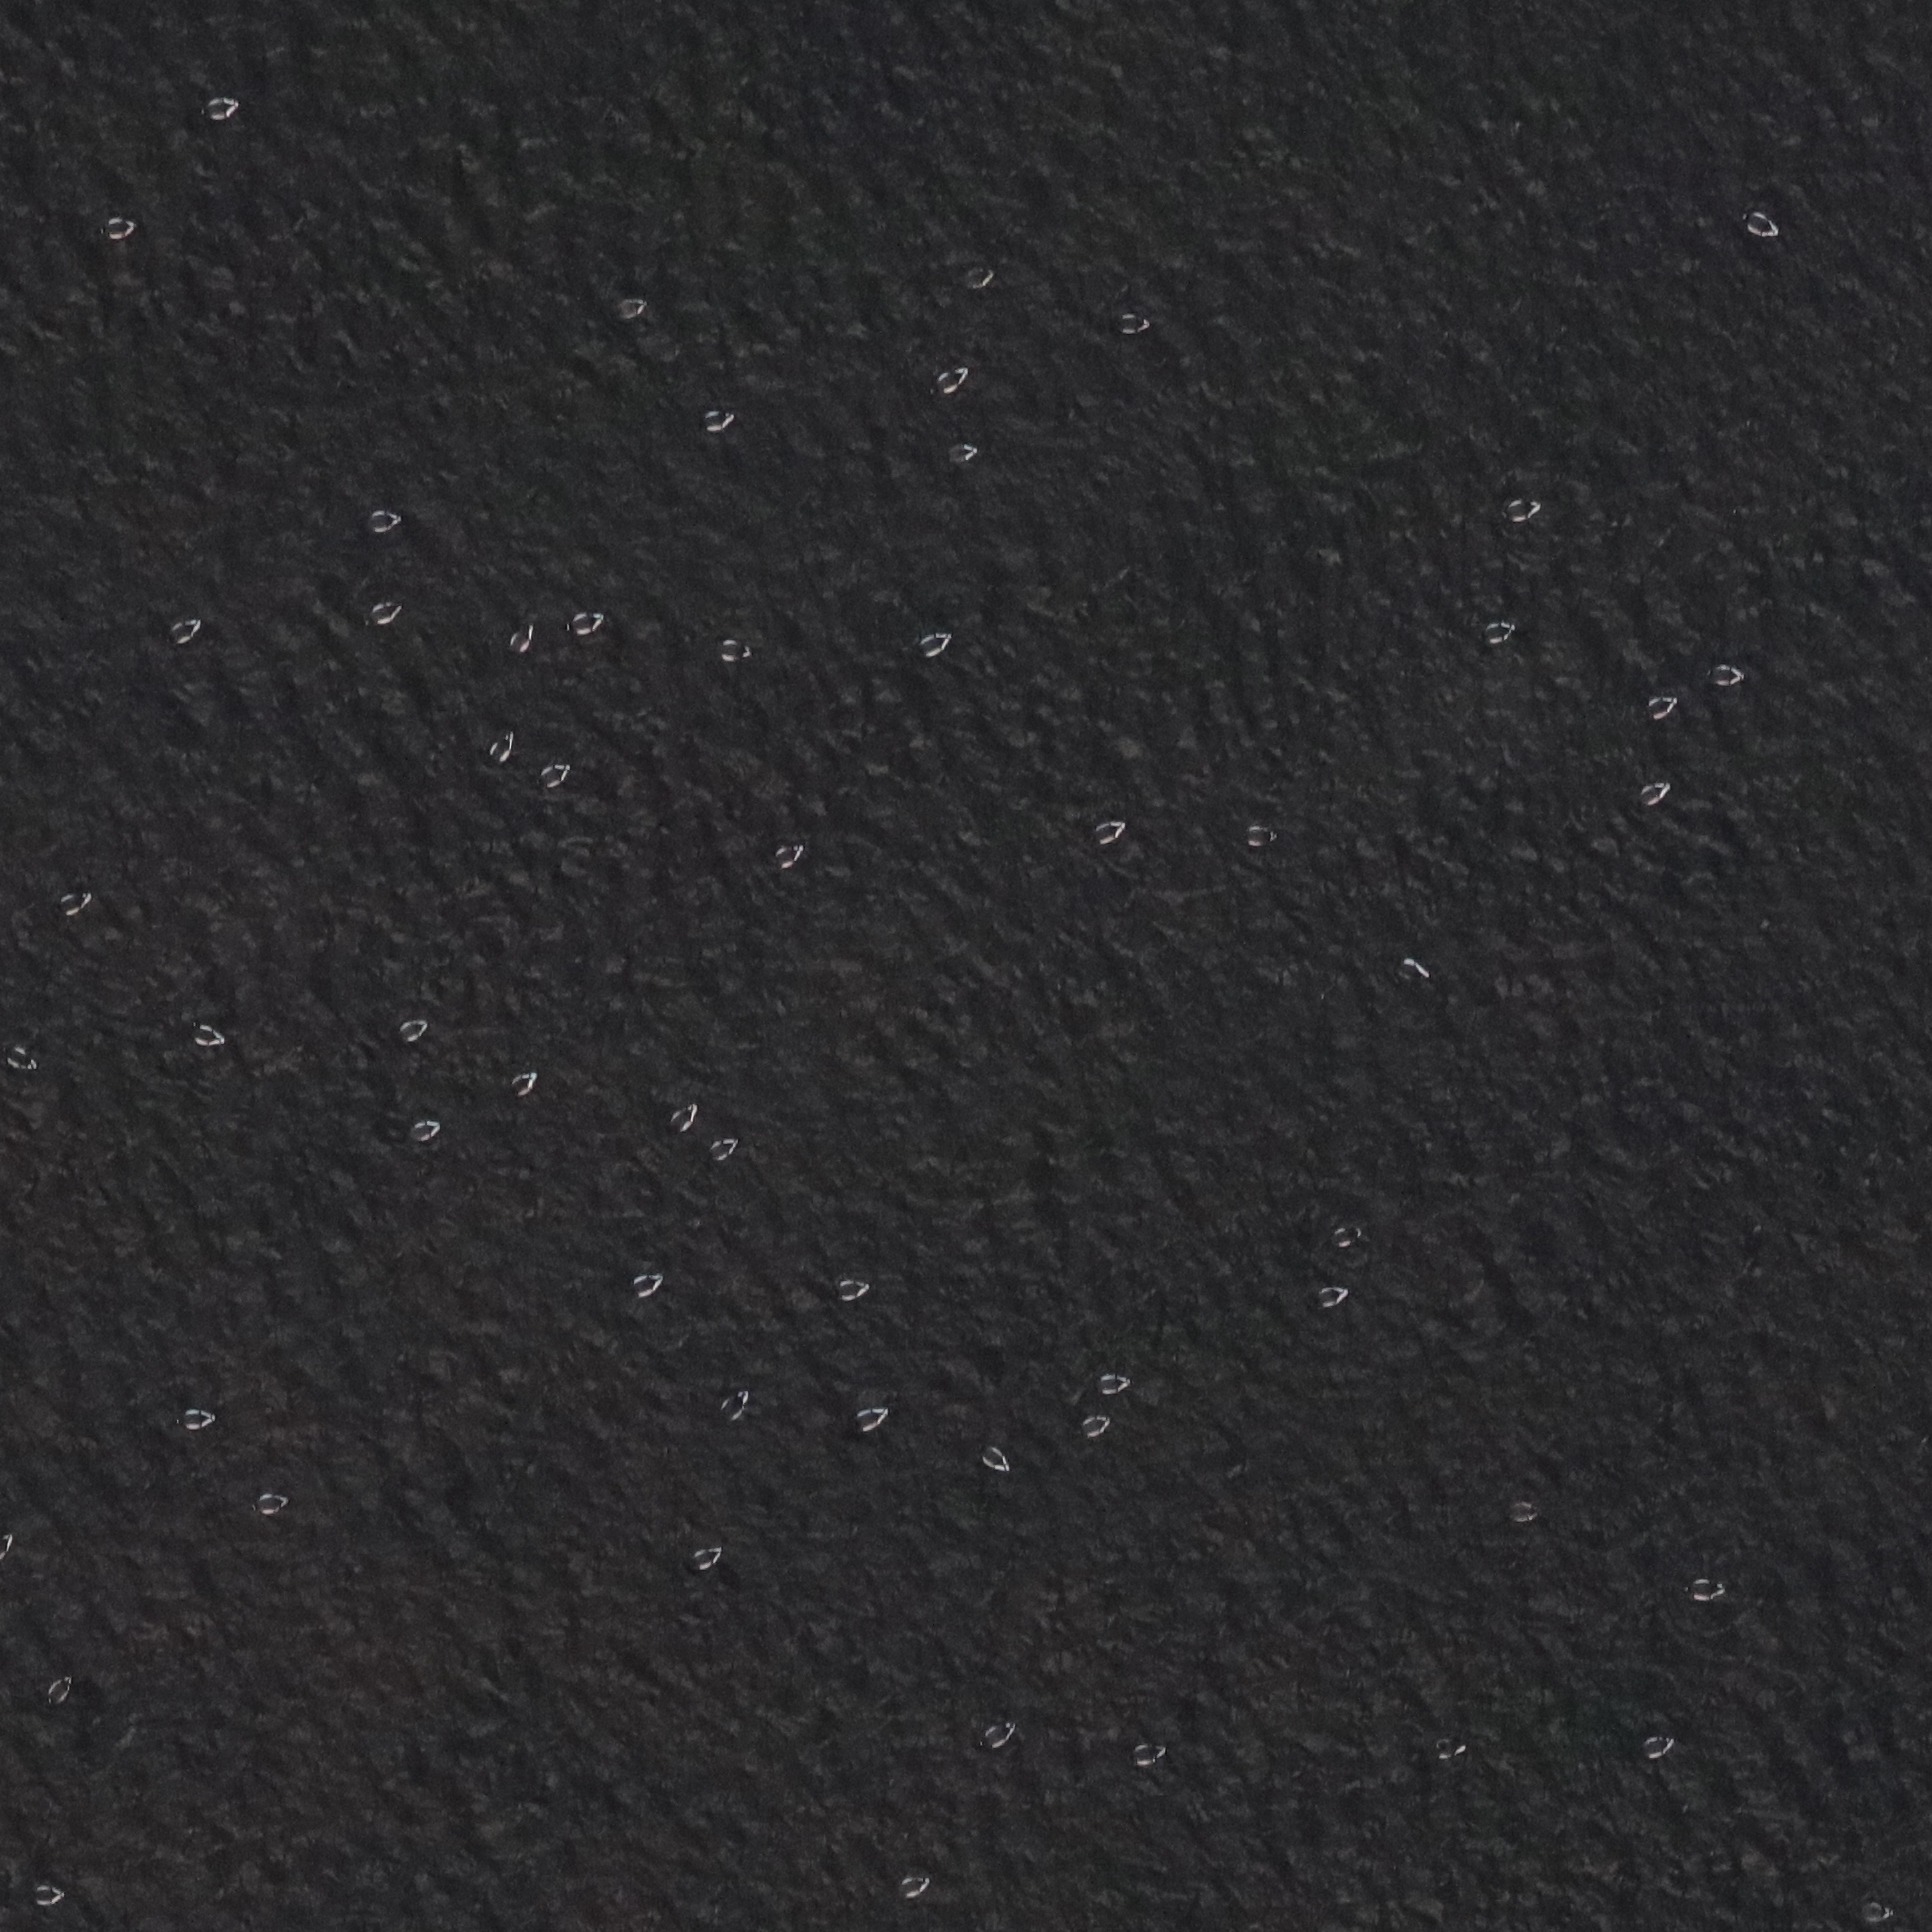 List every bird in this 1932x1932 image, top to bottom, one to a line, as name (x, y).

brant (219, 110)
brant (1759, 225)
brant (117, 229)
brant (976, 278)
brant (628, 308)
brant (1132, 324)
brant (949, 381)
brant (718, 420)
brant (962, 455)
brant (1520, 511)
brant (380, 522)
brant (382, 614)
brant (583, 624)
brant (183, 632)
brant (1497, 633)
brant (524, 637)
brant (933, 644)
brant (733, 649)
brant (1724, 675)
brant (1660, 709)
brant (501, 748)
brant (553, 778)
brant (1653, 794)
brant (1106, 833)
brant (1259, 836)
brant (788, 857)
brant (75, 903)
brant (1414, 969)
brant (413, 1031)
brant (207, 1036)
brant (20, 1057)
brant (524, 1085)
brant (682, 1118)
brant (423, 1131)
brant (722, 1151)
brant (1346, 1236)
brant (648, 1287)
brant (851, 1290)
brant (1329, 1297)
brant (1110, 1384)
brant (736, 1404)
brant (195, 1420)
brant (869, 1421)
brant (1093, 1428)
brant (994, 1457)
brant (269, 1504)
brant (1520, 1510)
brant (704, 1559)
brant (1705, 1589)
brant (58, 1693)
brant (997, 1737)
brant (1448, 1746)
brant (1657, 1746)
brant (1147, 1757)
brant (915, 1886)
brant (45, 1894)
brant (1874, 1912)